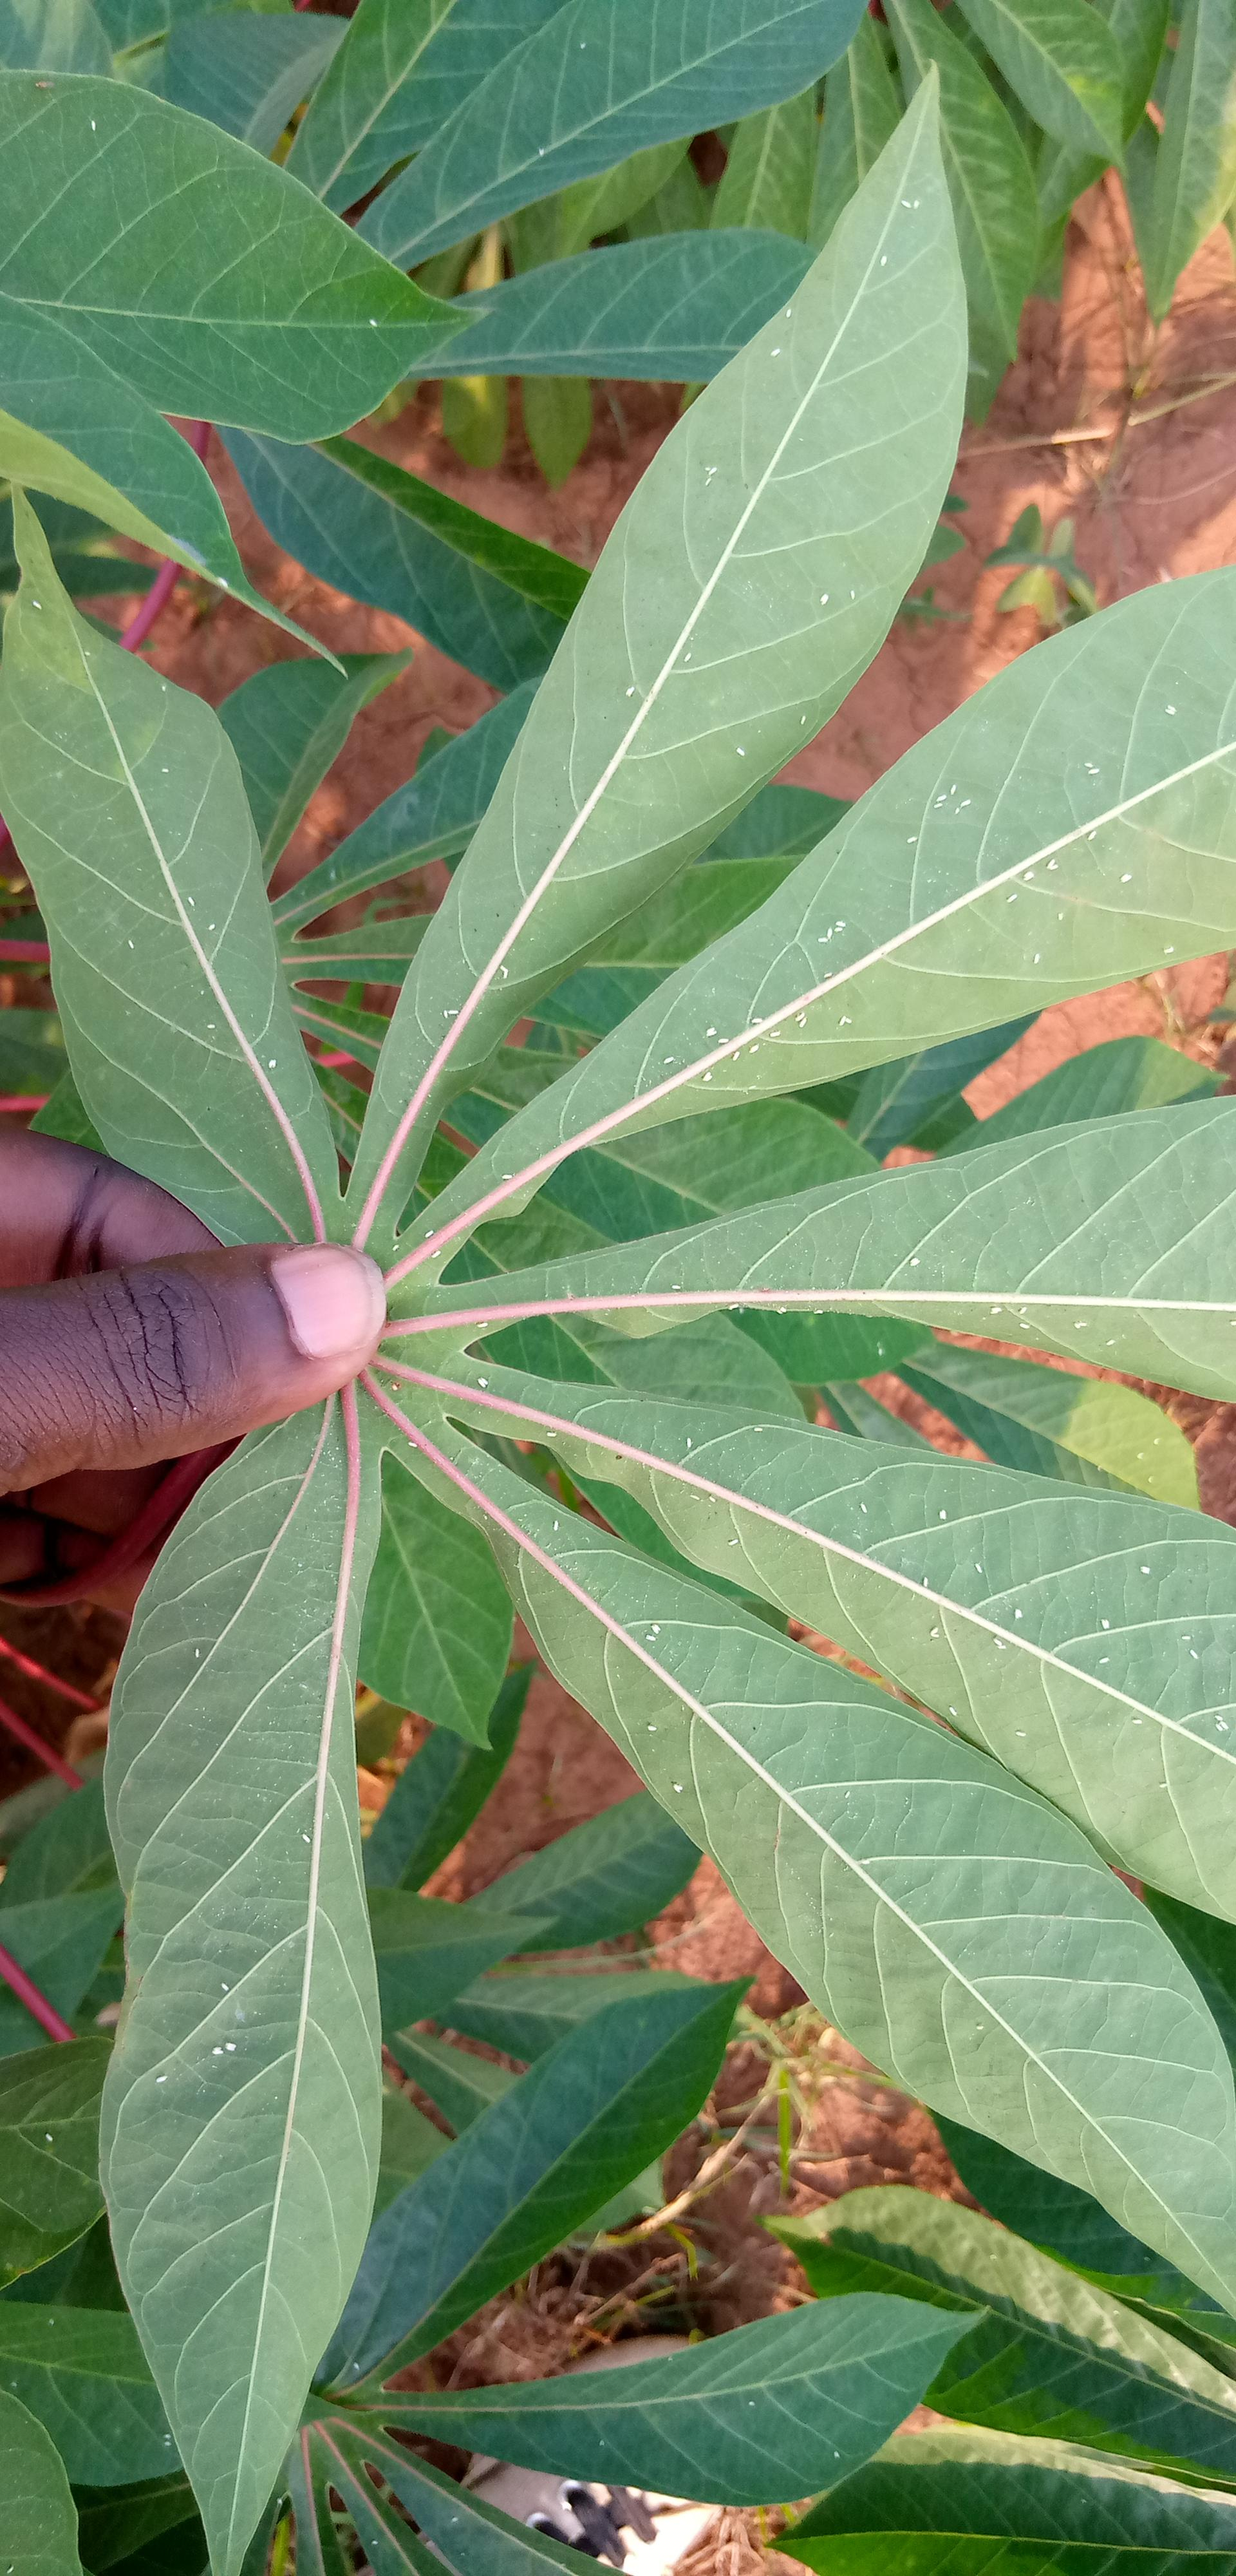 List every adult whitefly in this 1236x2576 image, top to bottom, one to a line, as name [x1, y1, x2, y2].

whitefly [577, 39, 588, 52]
whitefly [89, 118, 98, 133]
whitefly [538, 146, 546, 156]
whitefly [899, 198, 912, 209]
whitefly [912, 198, 921, 210]
whitefly [879, 254, 889, 267]
whitefly [785, 307, 796, 319]
whitefly [368, 316, 379, 328]
whitefly [769, 346, 783, 359]
whitefly [703, 464, 720, 475]
whitefly [704, 477, 712, 488]
whitefly [214, 574, 230, 591]
whitefly [849, 588, 857, 601]
whitefly [819, 592, 829, 608]
whitefly [30, 597, 43, 612]
whitefly [83, 650, 92, 656]
whitefly [683, 651, 692, 664]
whitefly [160, 683, 167, 694]
whitefly [624, 685, 635, 699]
whitefly [1163, 703, 1179, 717]
whitefly [800, 714, 807, 728]
whitefly [735, 745, 745, 757]
whitefly [1082, 762, 1093, 768]
whitefly [160, 767, 170, 773]
whitefly [1087, 768, 1100, 776]
whitefly [949, 784, 958, 795]
whitefly [935, 794, 947, 802]
whitefly [960, 799, 973, 808]
whitefly [933, 802, 943, 810]
whitefly [954, 807, 960, 817]
whitefly [1087, 830, 1099, 840]
whitefly [906, 835, 918, 844]
whitefly [1046, 858, 1059, 871]
whitefly [1022, 870, 1036, 882]
whitefly [1119, 873, 1132, 884]
whitefly [1004, 893, 1018, 904]
whitefly [187, 895, 197, 908]
whitefly [1056, 911, 1065, 922]
whitefly [834, 919, 846, 928]
whitefly [207, 923, 217, 931]
whitefly [826, 926, 832, 938]
whitefly [833, 926, 843, 933]
whitefly [817, 936, 829, 943]
whitefly [126, 939, 137, 950]
whitefly [1162, 946, 1175, 955]
whitefly [1031, 952, 1042, 965]
whitefly [499, 964, 509, 981]
whitefly [822, 971, 834, 979]
whitefly [442, 1009, 449, 1019]
whitefly [447, 1009, 460, 1016]
whitefly [794, 1012, 809, 1028]
whitefly [838, 1015, 854, 1027]
whitefly [750, 1016, 763, 1025]
whitefly [205, 1023, 217, 1030]
whitefly [705, 1025, 718, 1037]
whitefly [768, 1029, 782, 1039]
whitefly [717, 1036, 729, 1045]
whitefly [748, 1043, 760, 1054]
whitefly [732, 1050, 740, 1062]
whitefly [662, 1055, 675, 1065]
whitefly [267, 1057, 280, 1070]
whitefly [700, 1070, 713, 1083]
whitefly [500, 1173, 513, 1180]
whitefly [424, 1229, 435, 1238]
whitefly [391, 1242, 401, 1251]
whitefly [431, 1249, 442, 1260]
whitefly [908, 1256, 923, 1268]
whitefly [669, 1283, 683, 1291]
whitefly [727, 1302, 742, 1312]
whitefly [777, 1304, 789, 1316]
whitefly [988, 1304, 1005, 1316]
whitefly [1018, 1305, 1029, 1315]
whitefly [813, 1308, 826, 1318]
whitefly [1072, 1318, 1087, 1330]
whitefly [474, 1321, 490, 1329]
whitefly [1018, 1322, 1030, 1330]
whitefly [1104, 1338, 1118, 1347]
whitefly [877, 1344, 885, 1359]
whitefly [476, 1375, 489, 1390]
whitefly [753, 1426, 764, 1433]
whitefly [546, 1430, 558, 1439]
whitefly [686, 1436, 693, 1448]
whitefly [407, 1441, 418, 1449]
whitefly [689, 1493, 702, 1501]
whitefly [707, 1495, 718, 1504]
whitefly [859, 1502, 869, 1514]
whitefly [937, 1508, 949, 1520]
whitefly [552, 1519, 561, 1531]
whitefly [726, 1537, 739, 1548]
whitefly [973, 1562, 984, 1575]
whitefly [1138, 1564, 1154, 1575]
whitefly [921, 1575, 929, 1588]
whitefly [1013, 1606, 1025, 1620]
whitefly [1101, 1616, 1110, 1630]
whitefly [650, 1622, 662, 1634]
whitefly [928, 1625, 941, 1640]
whitefly [644, 1634, 657, 1642]
whitefly [1179, 1634, 1194, 1642]
whitefly [992, 1636, 1003, 1647]
whitefly [998, 1645, 1007, 1650]
whitefly [194, 1646, 200, 1660]
whitefly [1188, 1647, 1200, 1661]
whitefly [1098, 1656, 1111, 1665]
whitefly [948, 1705, 958, 1717]
whitefly [1213, 1712, 1225, 1721]
whitefly [1131, 1718, 1144, 1726]
whitefly [1221, 1720, 1230, 1730]
whitefly [646, 1723, 659, 1732]
whitefly [1215, 1723, 1223, 1732]
whitefly [1014, 1729, 1028, 1738]
whitefly [1157, 1781, 1171, 1790]
whitefly [672, 1782, 684, 1794]
whitefly [843, 1790, 853, 1799]
whitefly [301, 1832, 312, 1844]
whitefly [860, 1858, 872, 1865]
whitefly [220, 1982, 230, 1991]
whitefly [975, 2023, 986, 2031]
whitefly [225, 2041, 238, 2052]
whitefly [211, 2044, 225, 2056]
whitefly [155, 2074, 167, 2084]
whitefly [44, 2132, 54, 2142]
whitefly [353, 2361, 362, 2372]
whitefly [163, 2432, 173, 2439]
whitefly [163, 2440, 172, 2446]
whitefly [276, 2497, 284, 2506]
whitefly [370, 2539, 380, 2546]